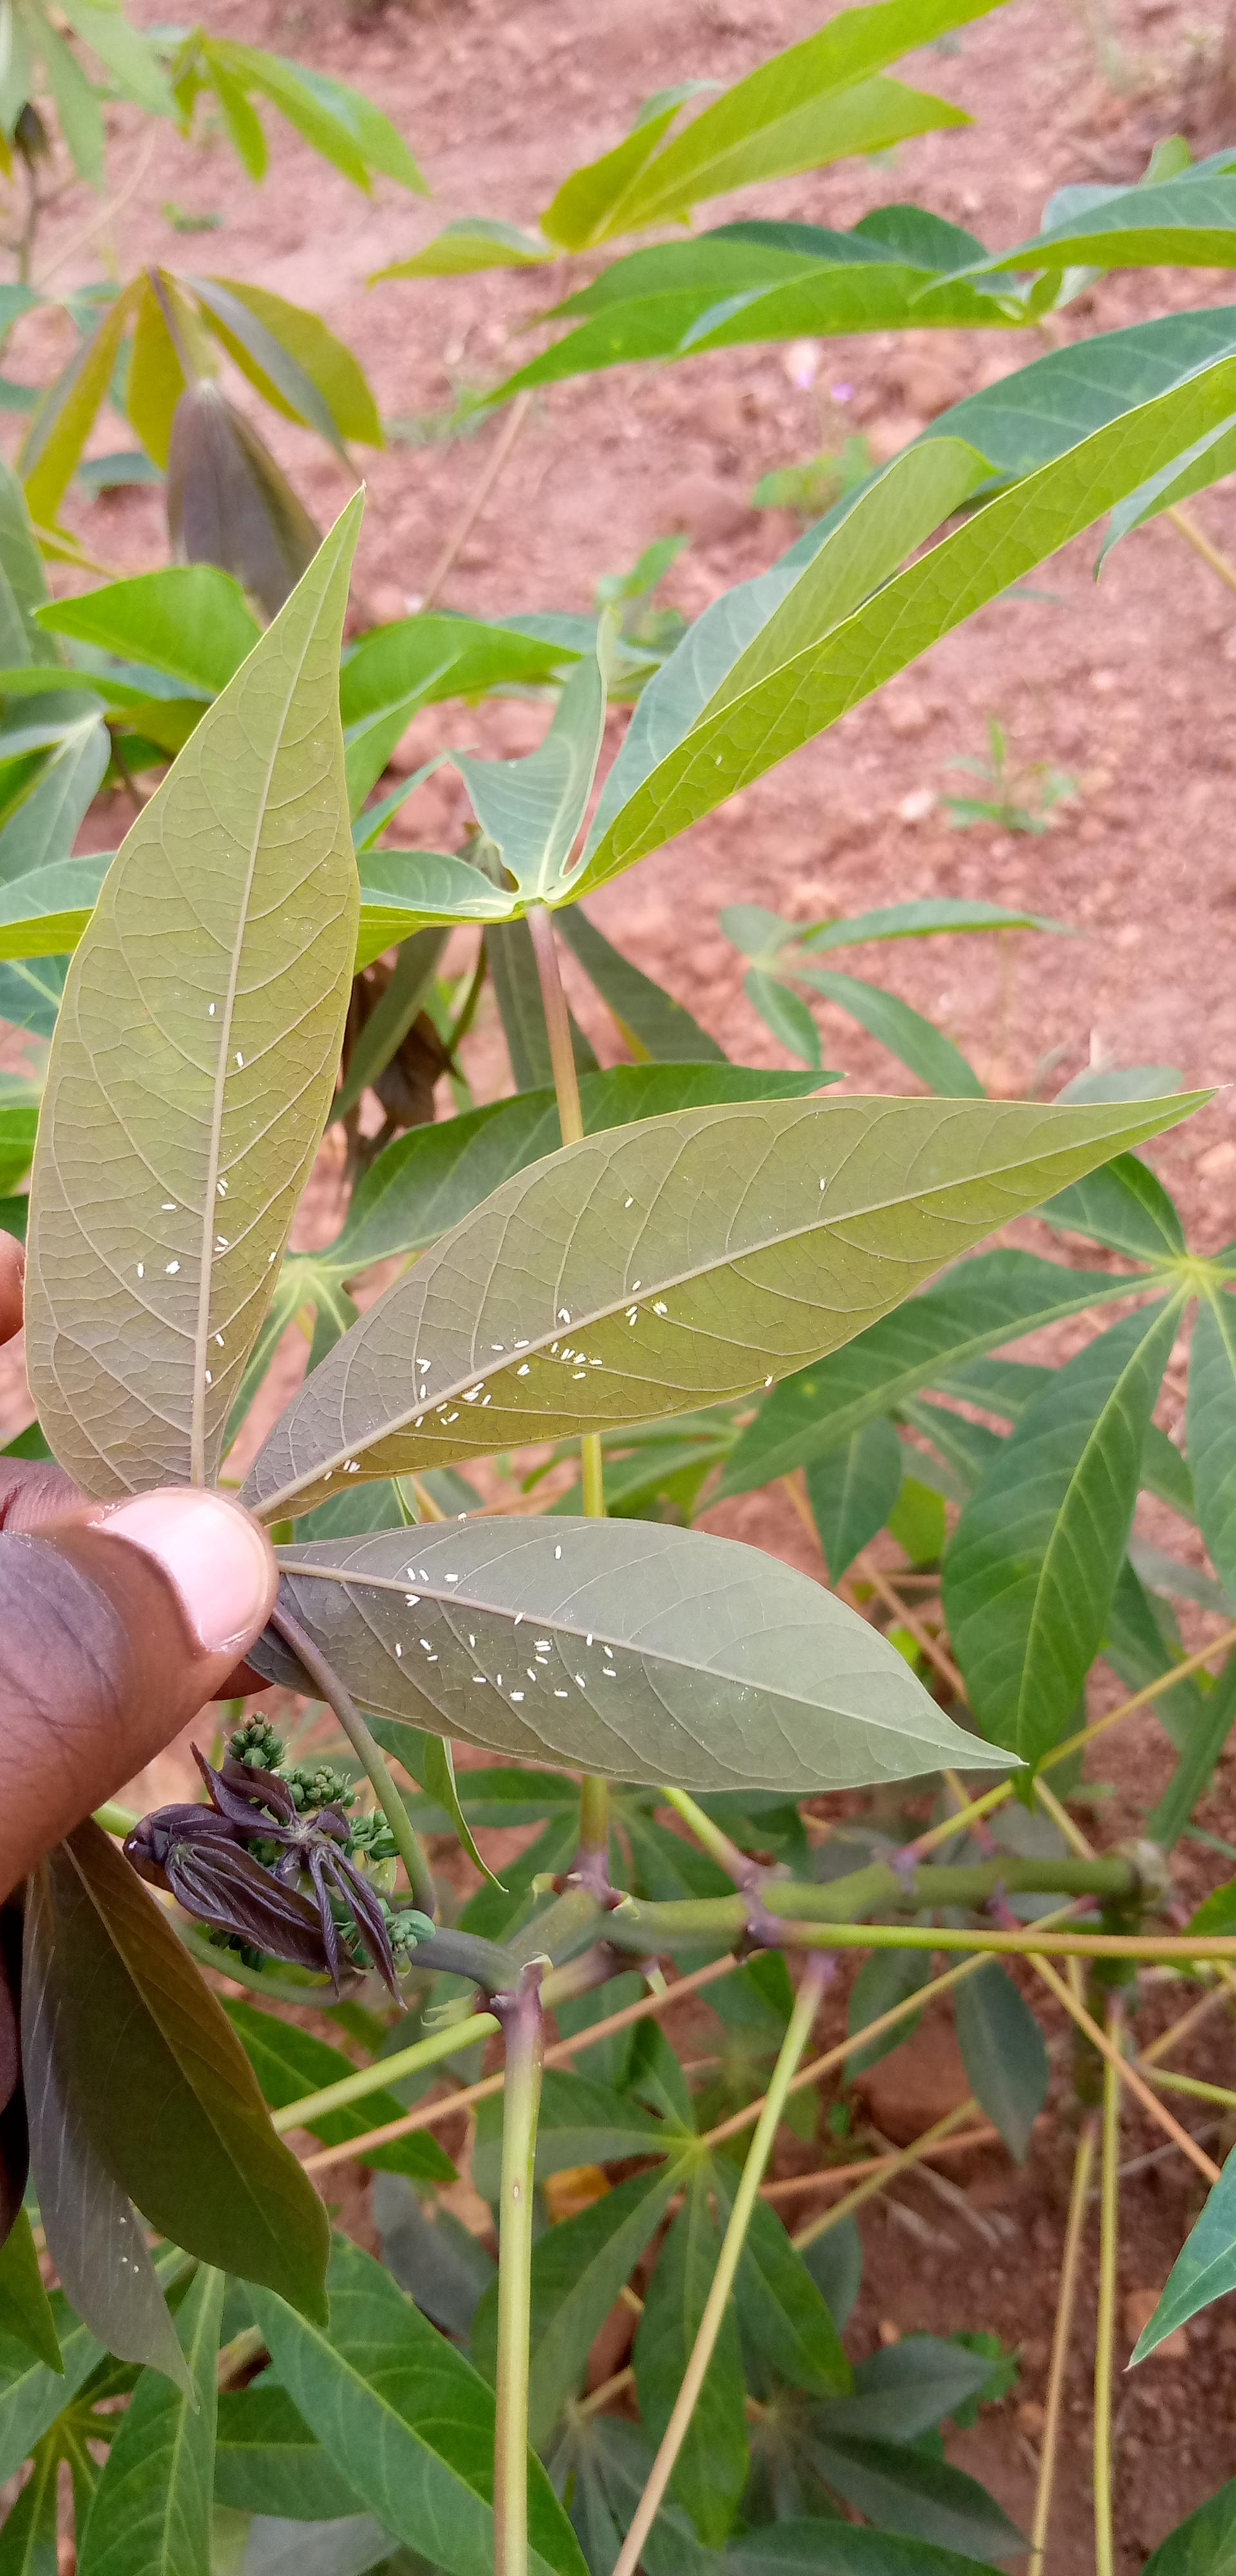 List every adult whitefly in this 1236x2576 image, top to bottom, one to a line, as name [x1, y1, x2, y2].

whitefly [207, 999, 218, 1019]
whitefly [232, 1049, 246, 1070]
whitefly [817, 1177, 827, 1193]
whitefly [217, 1178, 230, 1189]
whitefly [215, 1182, 227, 1198]
whitefly [622, 1193, 637, 1209]
whitefly [159, 1202, 178, 1212]
whitefly [216, 1234, 230, 1247]
whitefly [212, 1245, 227, 1253]
whitefly [264, 1248, 277, 1265]
whitefly [134, 1260, 146, 1280]
whitefly [165, 1260, 179, 1273]
whitefly [170, 1265, 181, 1276]
whitefly [629, 1278, 644, 1293]
whitefly [659, 1302, 668, 1314]
whitefly [655, 1303, 663, 1313]
whitefly [624, 1305, 638, 1318]
whitefly [651, 1305, 661, 1316]
whitefly [557, 1307, 565, 1319]
whitefly [563, 1309, 572, 1325]
whitefly [628, 1313, 638, 1328]
whitefly [214, 1331, 227, 1349]
whitefly [512, 1338, 531, 1349]
whitefly [549, 1341, 559, 1356]
whitefly [488, 1343, 504, 1352]
whitefly [560, 1347, 570, 1360]
whitefly [567, 1349, 577, 1359]
whitefly [574, 1352, 585, 1360]
whitefly [573, 1356, 586, 1365]
whitefly [414, 1357, 428, 1365]
whitefly [587, 1358, 604, 1367]
whitefly [420, 1361, 433, 1374]
whitefly [515, 1363, 529, 1375]
whitefly [521, 1367, 530, 1377]
whitefly [203, 1369, 214, 1385]
whitefly [570, 1371, 588, 1381]
whitefly [762, 1373, 774, 1388]
whitefly [472, 1381, 485, 1392]
whitefly [418, 1382, 429, 1399]
whitefly [462, 1391, 476, 1397]
whitefly [464, 1392, 479, 1401]
whitefly [481, 1393, 492, 1408]
whitefly [433, 1401, 449, 1414]
whitefly [448, 1411, 460, 1423]
whitefly [413, 1414, 426, 1429]
whitefly [438, 1415, 448, 1426]
whitefly [342, 1458, 351, 1472]
whitefly [348, 1461, 357, 1473]
whitefly [355, 1463, 361, 1472]
whitefly [322, 1470, 334, 1483]
whitefly [454, 1511, 468, 1522]
whitefly [552, 1541, 563, 1564]
whitefly [405, 1565, 417, 1582]
whitefly [418, 1568, 431, 1582]
whitefly [443, 1571, 459, 1578]
whitefly [445, 1577, 459, 1582]
whitefly [403, 1593, 422, 1609]
whitefly [511, 1609, 526, 1627]
whitefly [583, 1631, 595, 1647]
whitefly [468, 1632, 478, 1649]
whitefly [418, 1636, 433, 1652]
whitefly [532, 1638, 550, 1645]
whitefly [393, 1640, 406, 1660]
whitefly [601, 1643, 614, 1660]
whitefly [534, 1646, 552, 1653]
whitefly [424, 1653, 440, 1663]
whitefly [533, 1654, 549, 1665]
whitefly [601, 1666, 619, 1679]
whitefly [525, 1667, 537, 1683]
whitefly [496, 1671, 503, 1687]
whitefly [574, 1672, 588, 1689]
whitefly [470, 1674, 487, 1685]
whitefly [552, 1688, 570, 1700]
whitefly [507, 1690, 525, 1697]
whitefly [509, 1696, 526, 1702]
whitefly [117, 2215, 129, 2225]
whitefly [120, 2255, 129, 2264]
whitefly [131, 2264, 140, 2276]